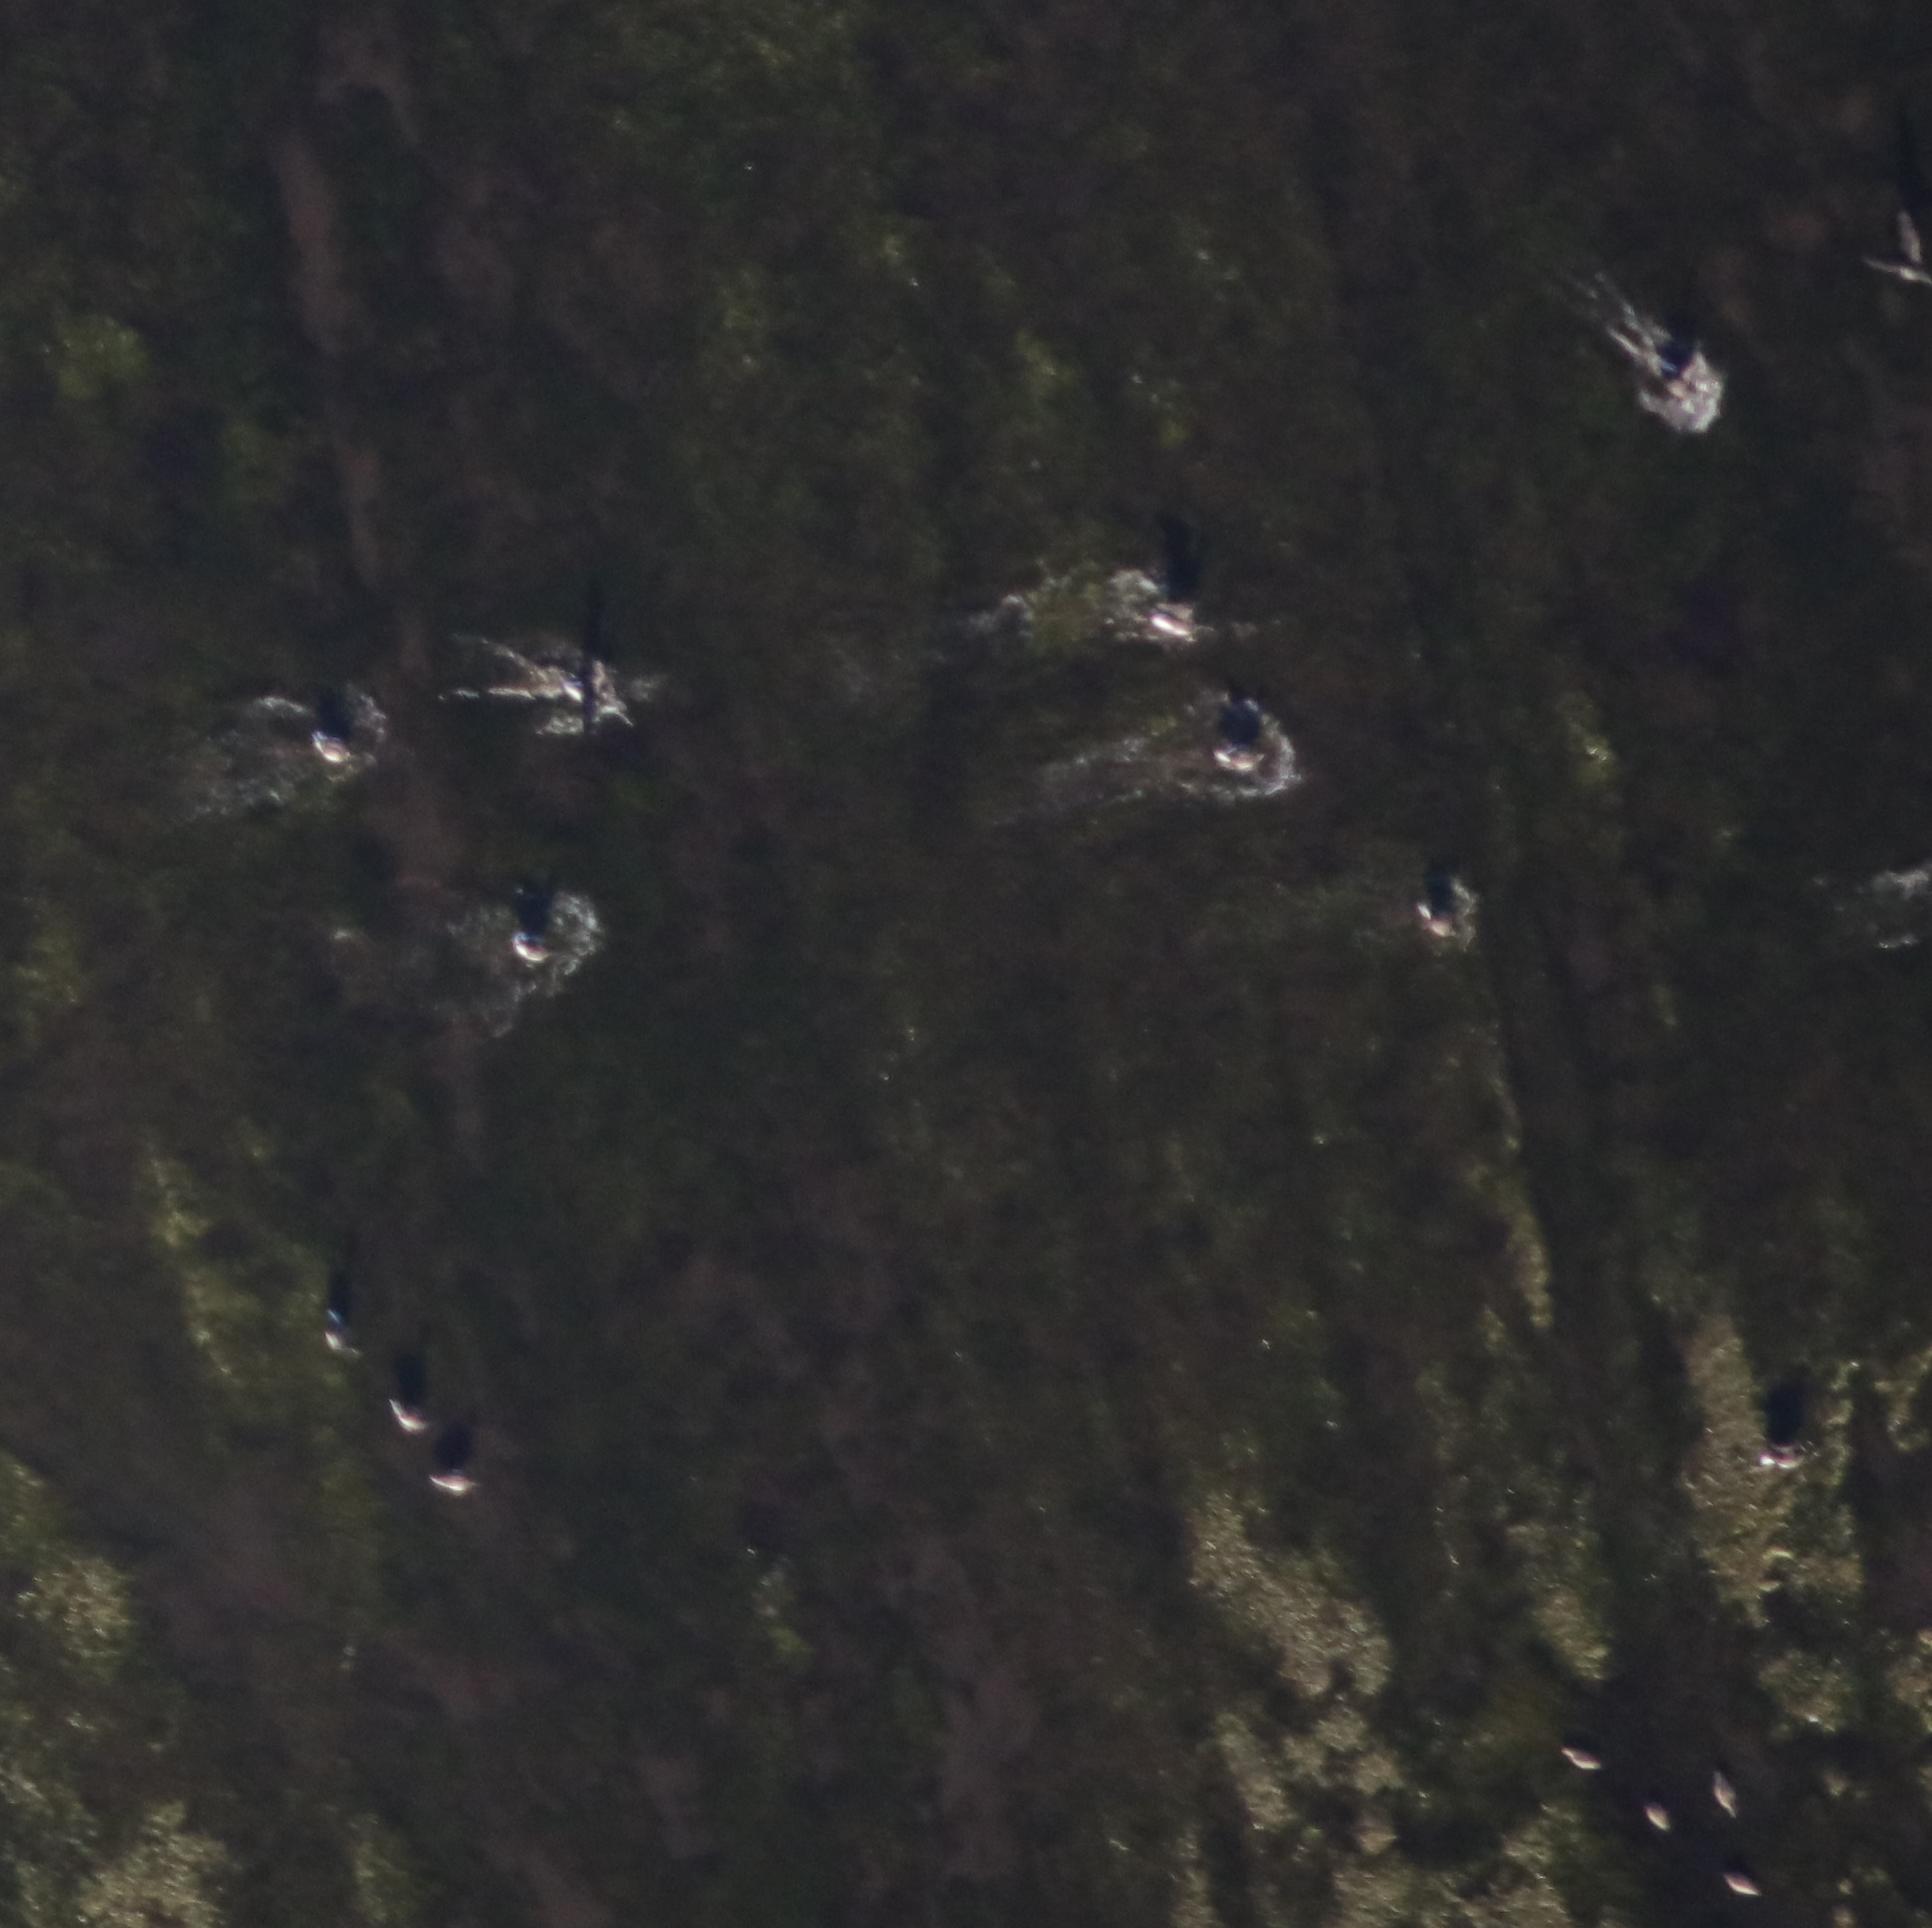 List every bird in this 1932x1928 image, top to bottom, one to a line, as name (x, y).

brant (1919, 276)
brant (1664, 374)
brant (1177, 616)
brant (584, 688)
brant (333, 750)
brant (1244, 752)
brant (1445, 913)
brant (525, 954)
brant (336, 1338)
brant (409, 1413)
brant (1779, 1457)
brant (453, 1477)
other bird (1573, 1759)
other bird (1724, 1794)
other bird (1656, 1815)
other bird (1741, 1887)